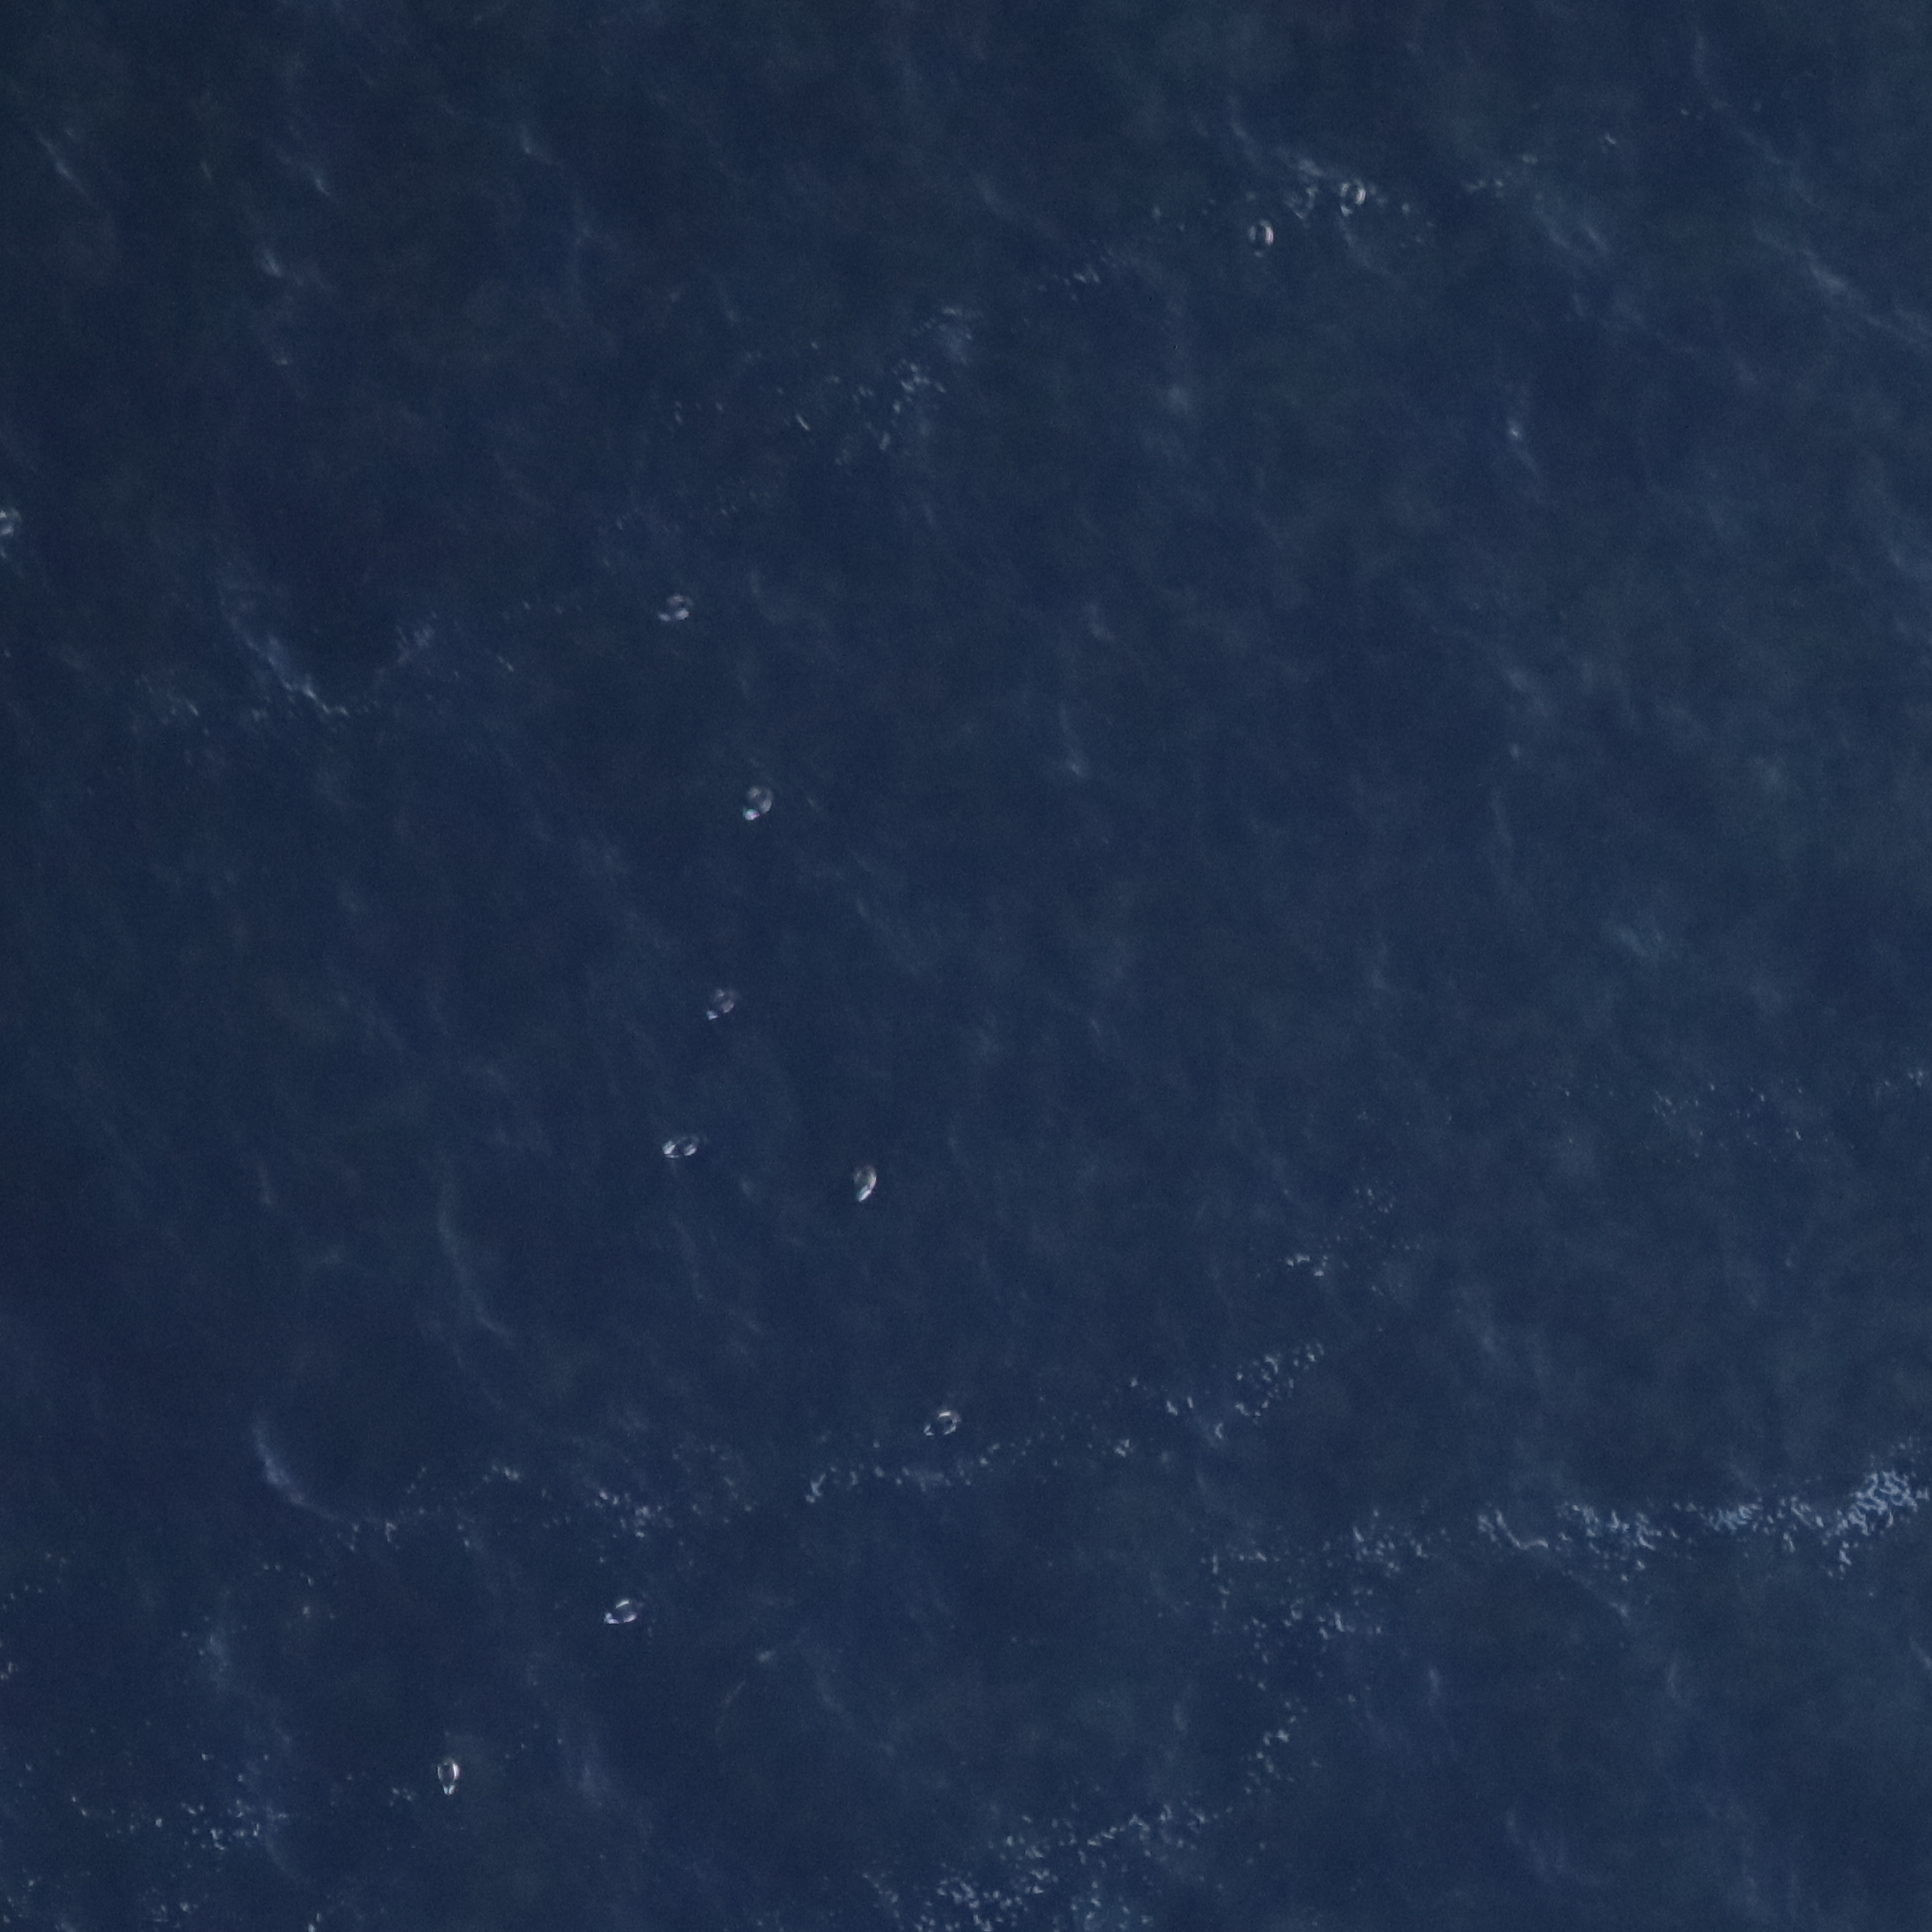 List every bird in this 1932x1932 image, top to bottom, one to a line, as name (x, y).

brant (1351, 198)
brant (1261, 235)
brant (676, 609)
brant (755, 801)
brant (722, 1004)
brant (680, 1149)
brant (865, 1182)
brant (938, 1426)
brant (624, 1610)
brant (449, 1773)